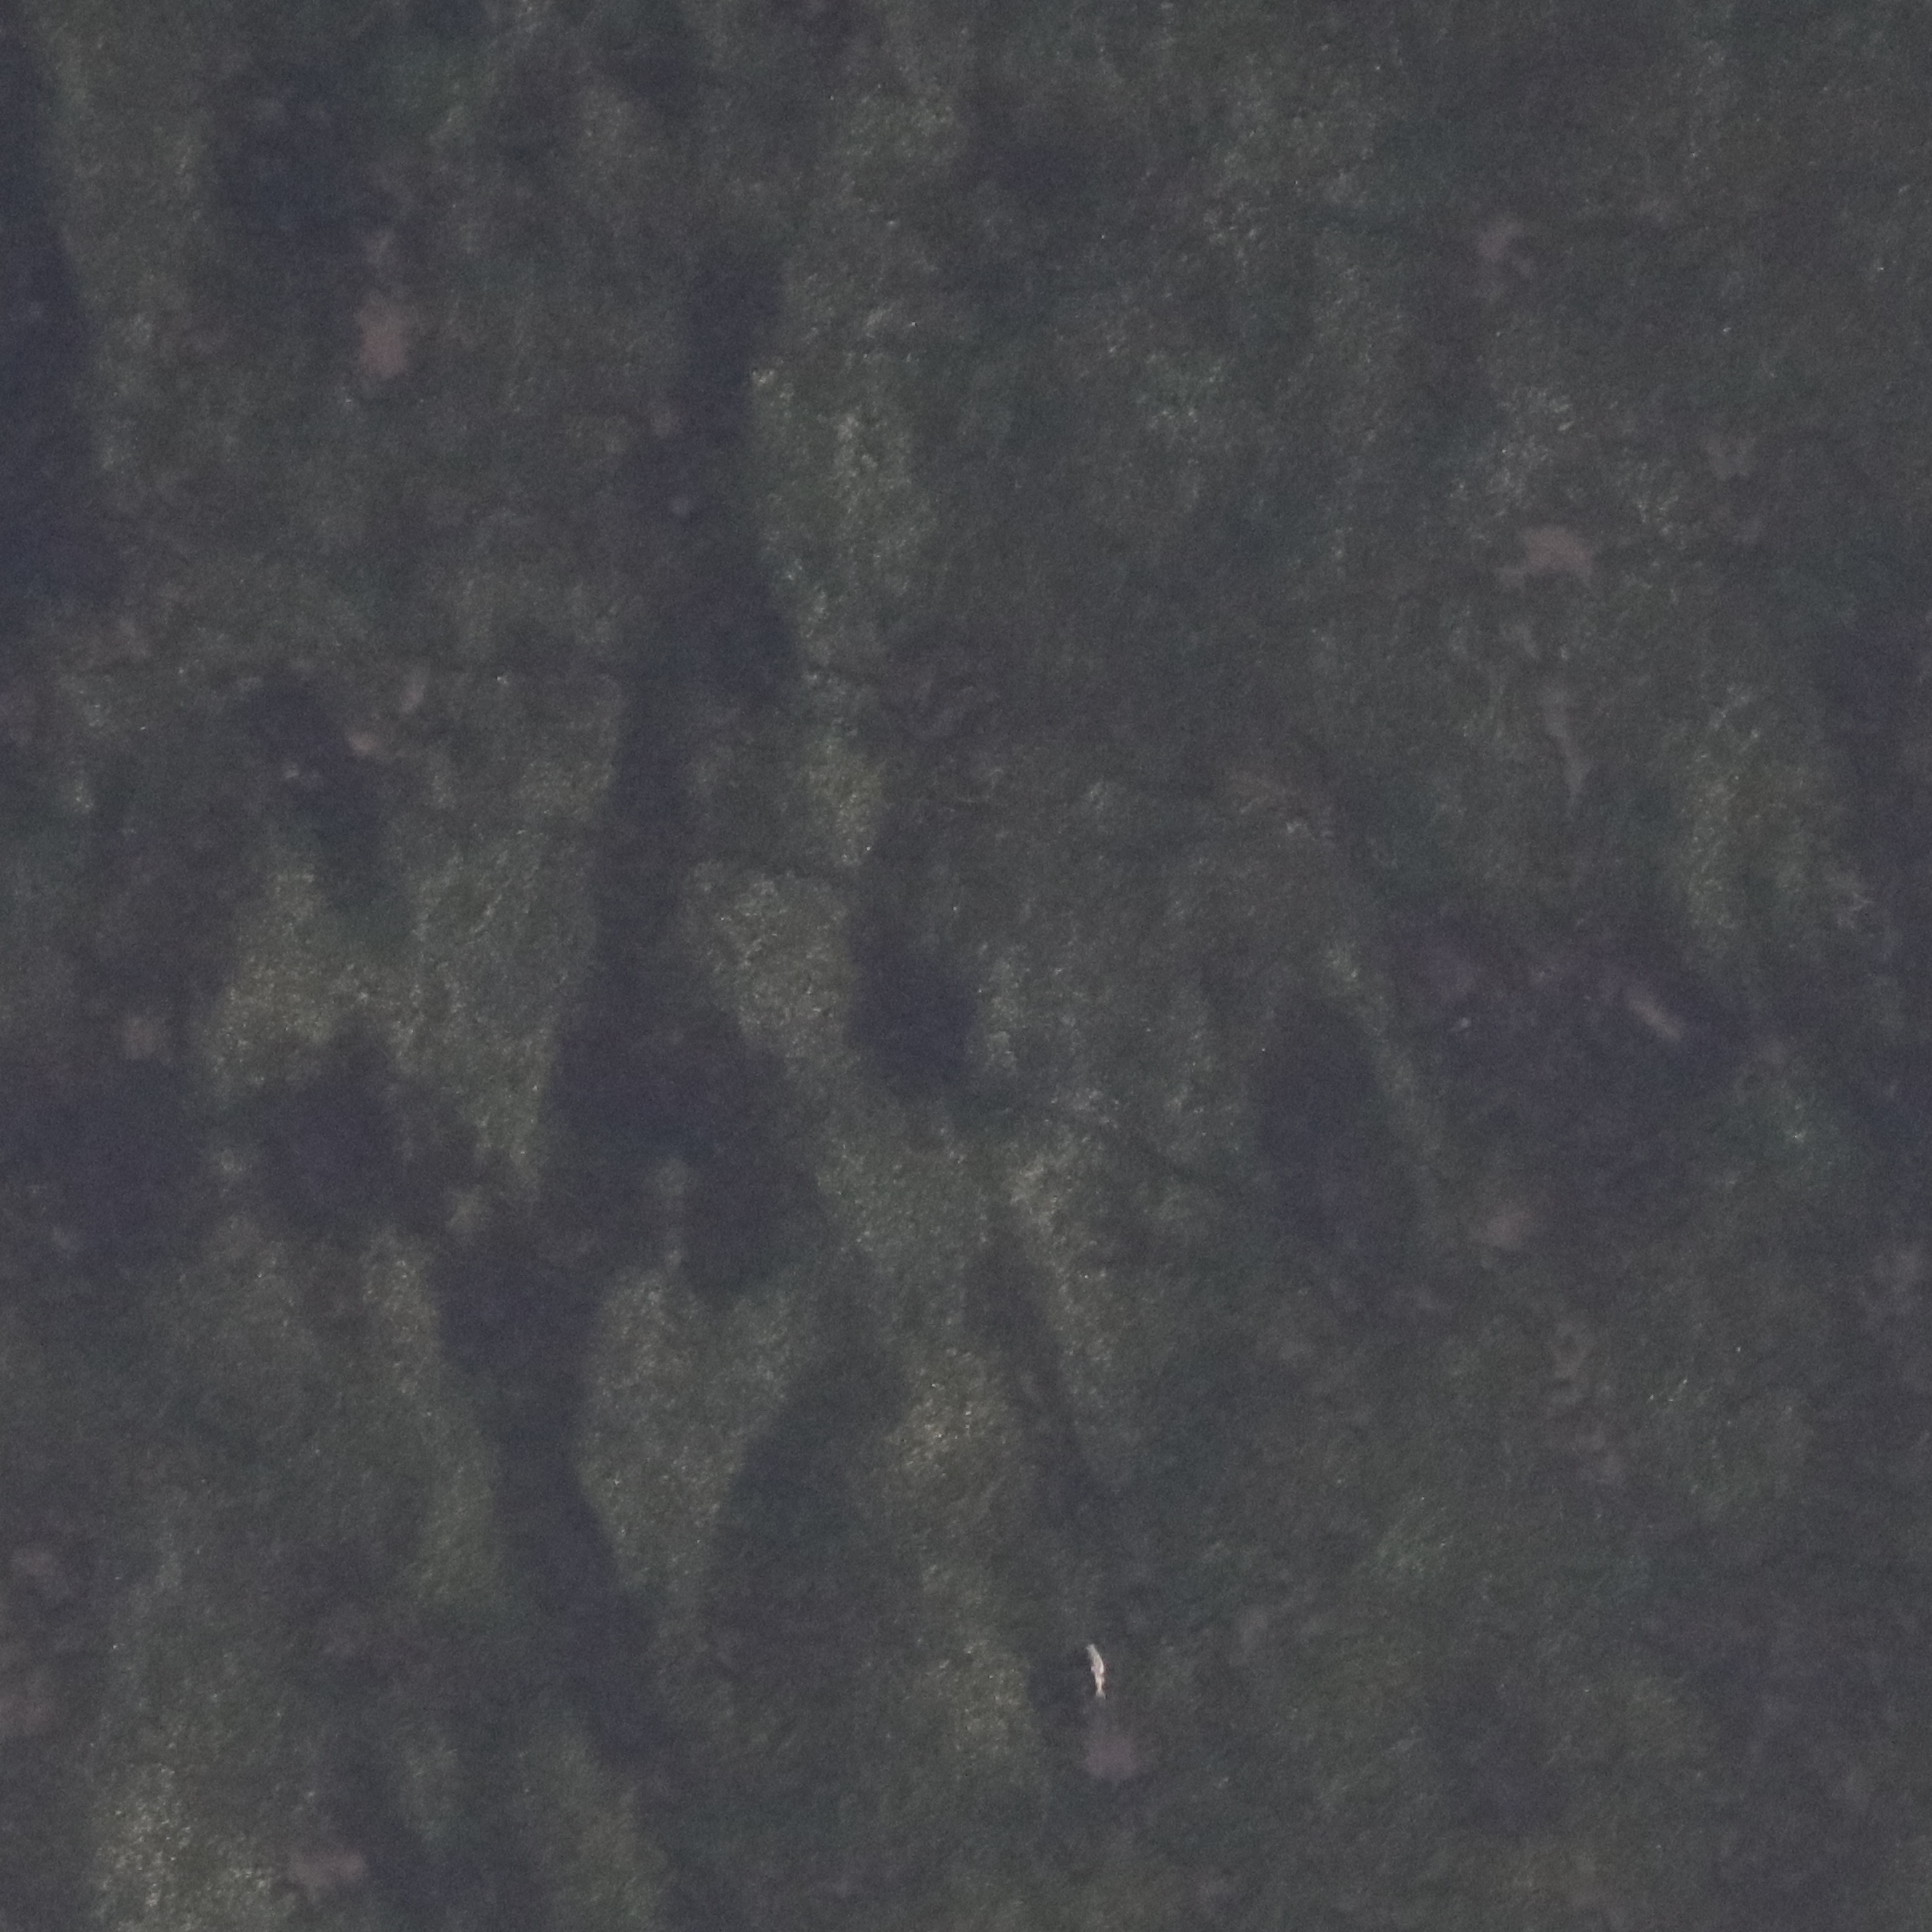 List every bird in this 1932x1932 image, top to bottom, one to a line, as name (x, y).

None